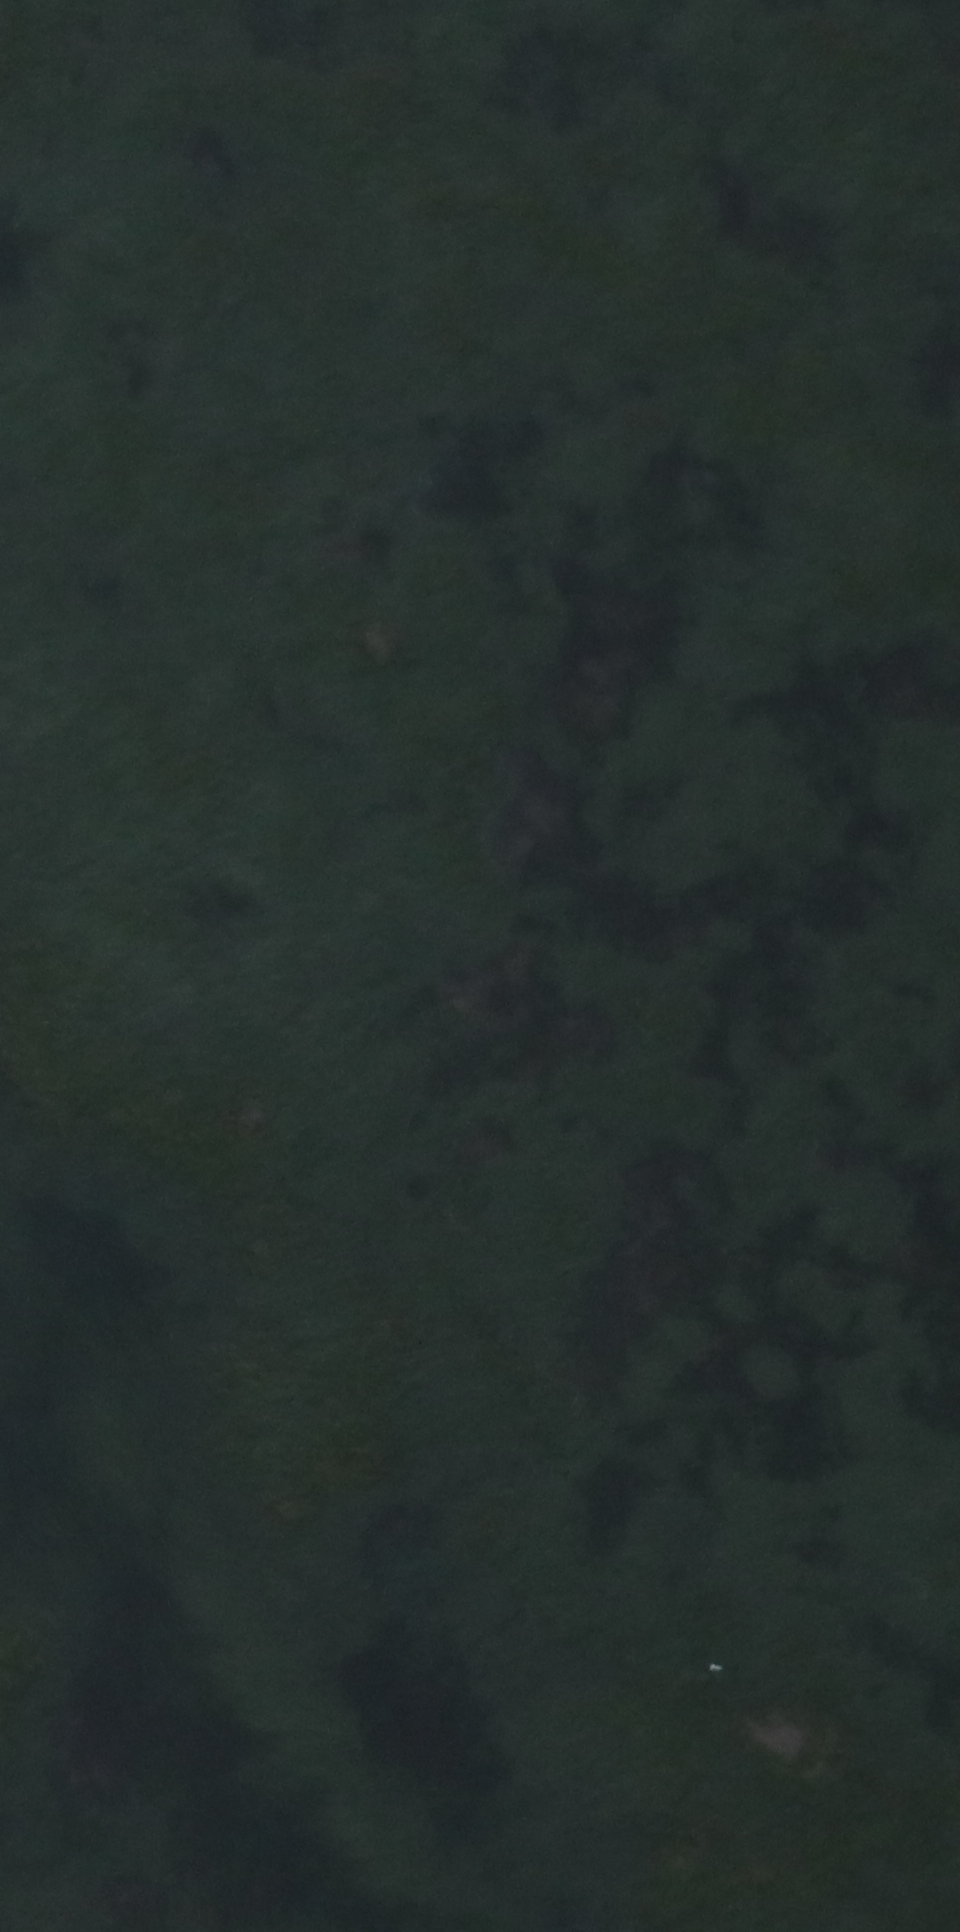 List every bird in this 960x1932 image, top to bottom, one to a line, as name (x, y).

None